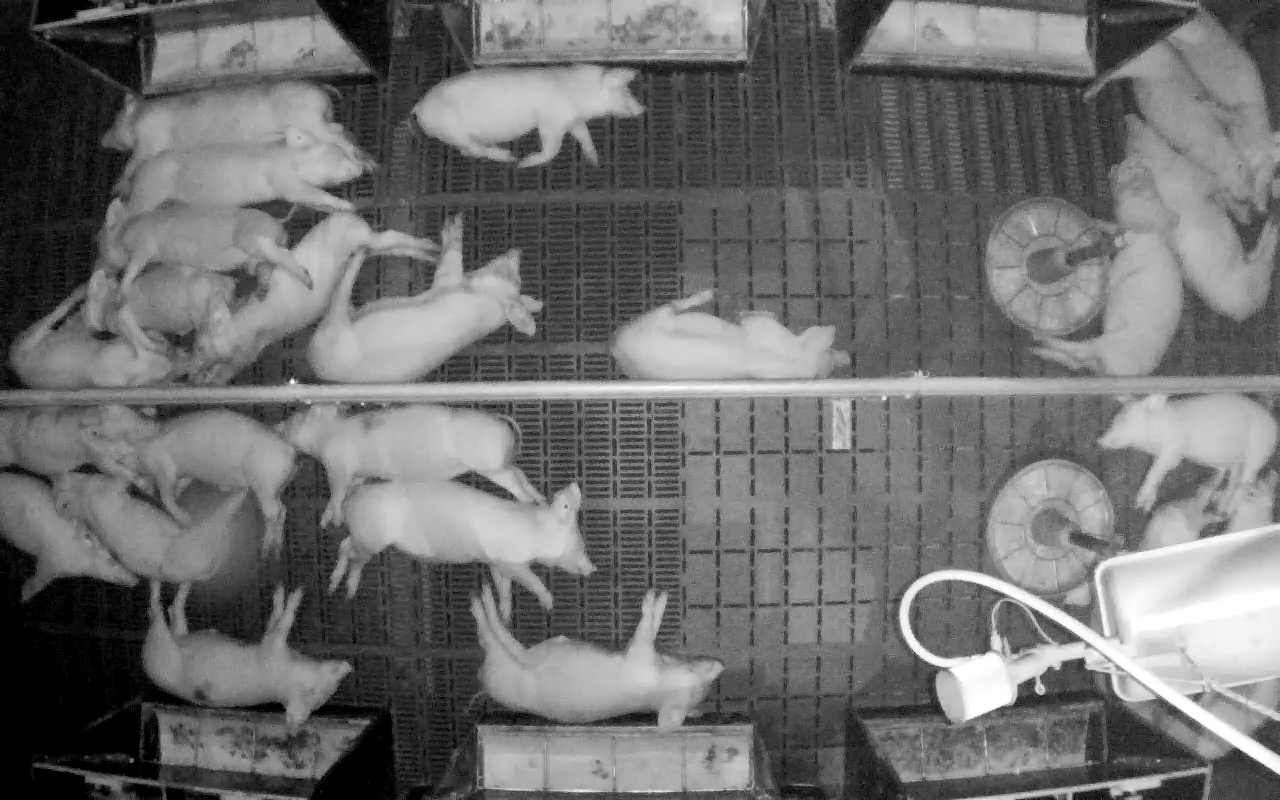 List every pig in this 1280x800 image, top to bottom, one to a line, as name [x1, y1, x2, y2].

pig [1166, 2, 1279, 215]
pig [1081, 37, 1256, 225]
pig [409, 62, 647, 170]
pig [98, 79, 378, 193]
pig [1122, 110, 1280, 324]
pig [126, 129, 365, 217]
pig [1031, 164, 1186, 375]
pig [93, 199, 316, 309]
pig [307, 210, 545, 380]
pig [183, 211, 439, 387]
pig [79, 264, 242, 338]
pig [7, 284, 193, 388]
pig [609, 290, 853, 381]
pig [1097, 391, 1277, 516]
pig [0, 401, 165, 499]
pig [270, 401, 547, 529]
pig [80, 407, 298, 563]
pig [1138, 464, 1229, 550]
pig [1222, 467, 1280, 535]
pig [1, 469, 140, 603]
pig [49, 470, 248, 584]
pig [327, 480, 600, 622]
pig [1059, 529, 1130, 698]
pig [138, 576, 354, 732]
pig [468, 583, 725, 733]